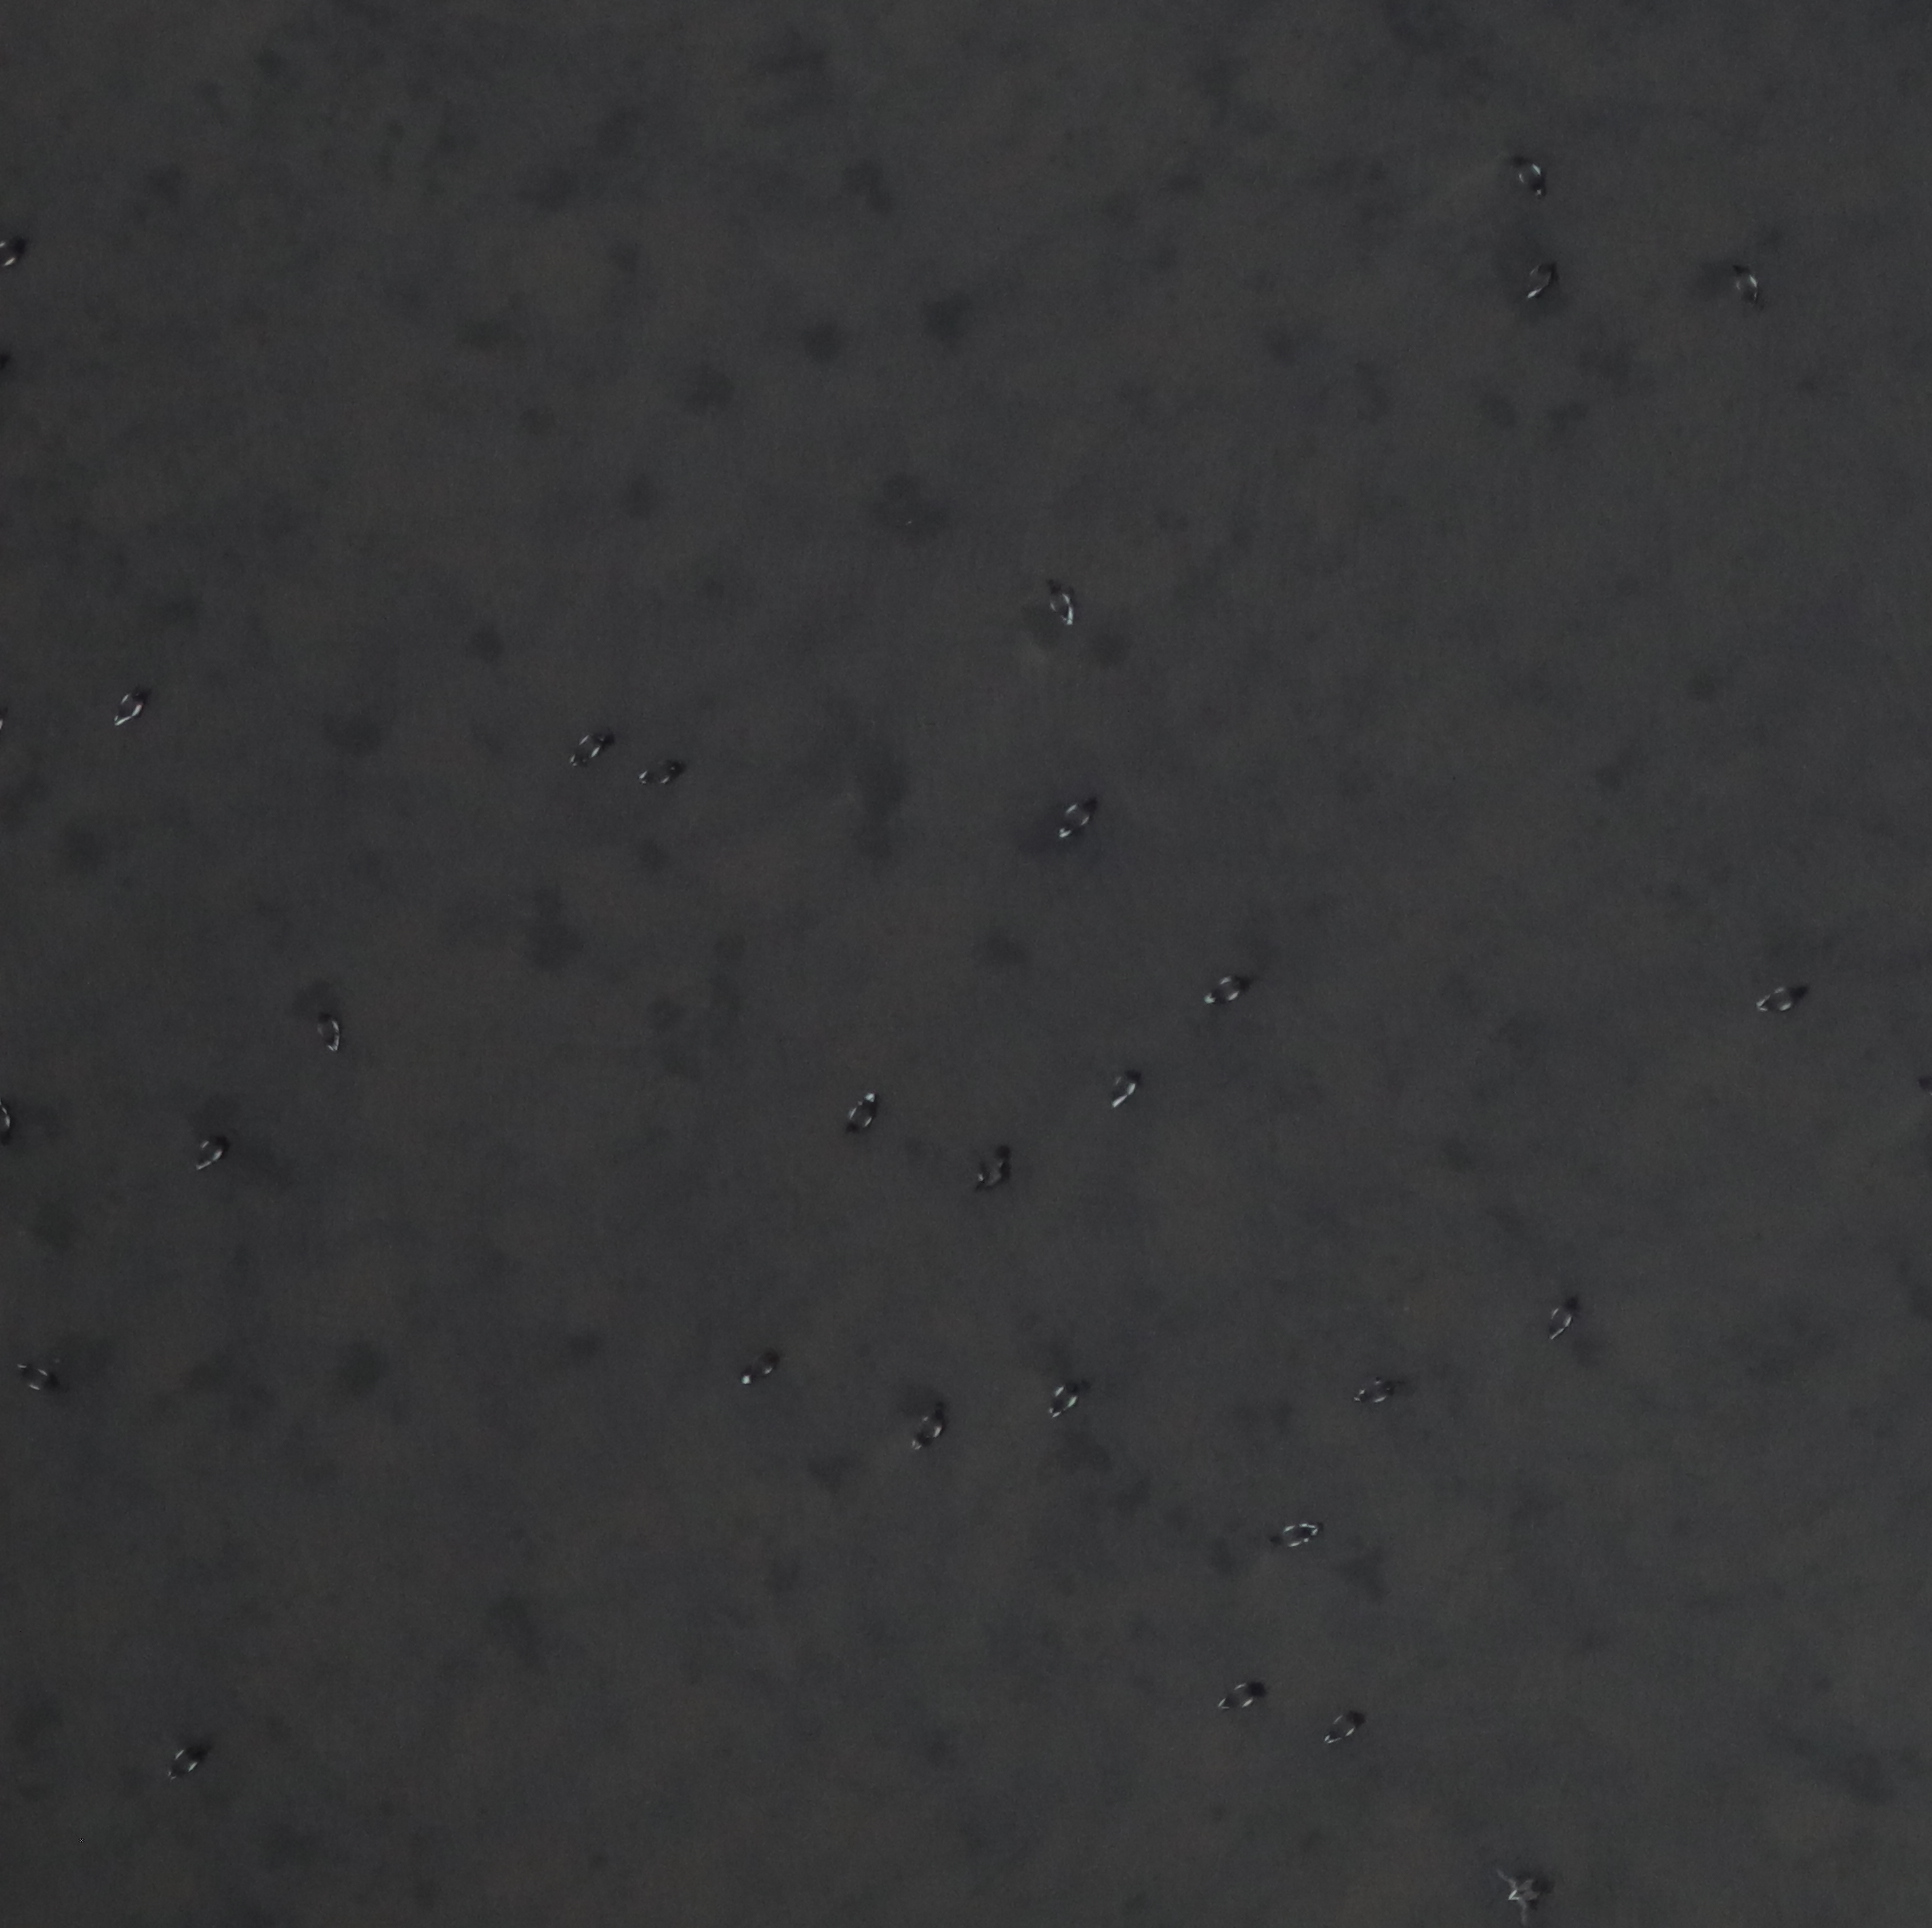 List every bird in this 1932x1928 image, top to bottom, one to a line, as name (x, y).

brant (1538, 170)
brant (12, 258)
brant (1542, 280)
brant (1747, 284)
brant (1064, 603)
brant (132, 707)
brant (586, 732)
brant (667, 775)
brant (1078, 816)
brant (1228, 990)
brant (1784, 993)
brant (331, 1030)
brant (1124, 1087)
brant (864, 1114)
brant (10, 1126)
brant (213, 1155)
brant (988, 1160)
brant (1560, 1325)
brant (763, 1374)
brant (57, 1377)
brant (1364, 1397)
brant (1066, 1400)
brant (930, 1442)
brant (1293, 1534)
brant (1241, 1695)
brant (1344, 1727)
brant (188, 1762)
brant (1526, 1883)